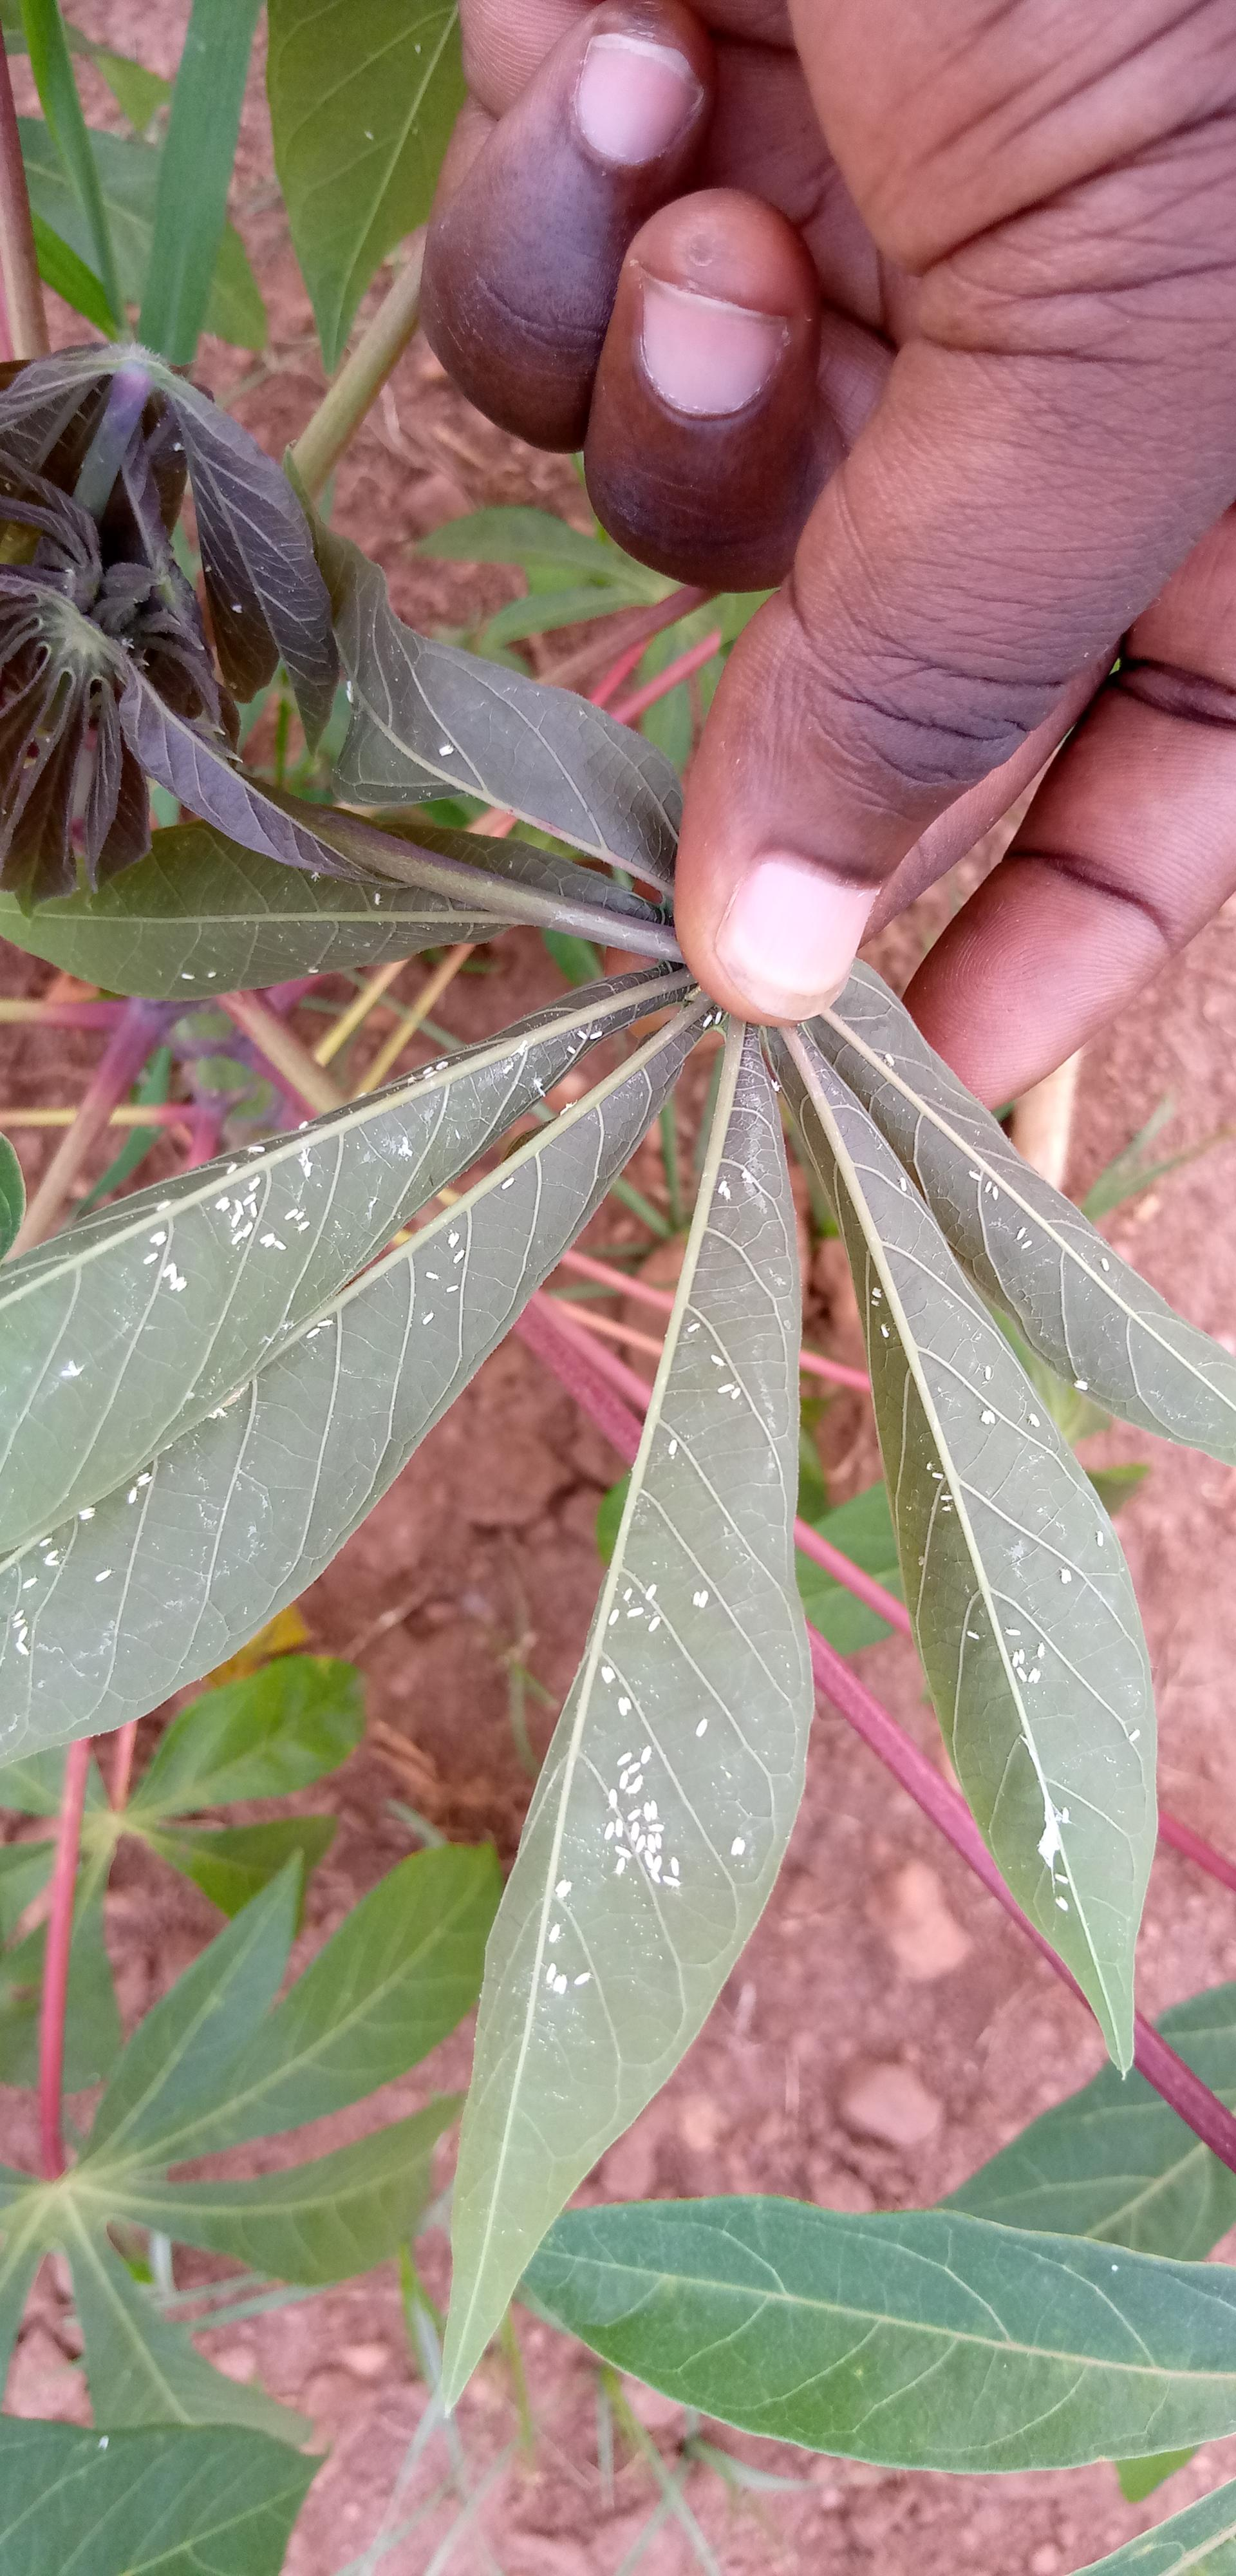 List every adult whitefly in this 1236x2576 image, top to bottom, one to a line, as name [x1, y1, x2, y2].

whitefly [169, 440, 185, 457]
whitefly [224, 600, 248, 620]
whitefly [343, 677, 354, 691]
whitefly [346, 688, 354, 706]
whitefly [435, 740, 460, 759]
whitefly [305, 868, 323, 887]
whitefly [371, 889, 382, 908]
whitefly [304, 964, 323, 979]
whitefly [205, 967, 220, 986]
whitefly [175, 969, 197, 983]
whitefly [714, 1005, 727, 1027]
whitefly [701, 1013, 714, 1029]
whitefly [576, 1028, 587, 1043]
whitefly [587, 1029, 606, 1041]
whitefly [507, 1038, 527, 1060]
whitefly [563, 1043, 578, 1060]
whitefly [882, 1050, 898, 1068]
whitefly [434, 1057, 453, 1072]
whitefly [422, 1063, 436, 1075]
whitefly [404, 1072, 417, 1089]
whitefly [767, 1075, 785, 1094]
whitefly [530, 1075, 548, 1100]
whitefly [295, 1119, 314, 1134]
whitefly [398, 1132, 416, 1161]
whitefly [244, 1144, 265, 1155]
whitefly [296, 1147, 311, 1163]
whitefly [223, 1159, 238, 1174]
whitefly [300, 1159, 317, 1180]
whitefly [739, 1166, 755, 1186]
whitefly [967, 1168, 982, 1183]
whitefly [895, 1172, 910, 1192]
whitefly [247, 1173, 261, 1192]
whitefly [500, 1173, 516, 1192]
whitefly [716, 1178, 727, 1194]
whitefly [982, 1178, 993, 1193]
whitefly [991, 1183, 1002, 1204]
whitefly [724, 1186, 732, 1204]
whitefly [243, 1189, 258, 1206]
whitefly [234, 1197, 246, 1215]
whitefly [156, 1199, 173, 1215]
whitefly [248, 1200, 261, 1218]
whitefly [284, 1207, 299, 1222]
whitefly [229, 1211, 245, 1227]
whitefly [295, 1211, 303, 1221]
whitefly [243, 1218, 256, 1240]
whitefly [296, 1220, 312, 1231]
whitefly [1015, 1225, 1026, 1240]
whitefly [230, 1228, 243, 1247]
whitefly [447, 1230, 461, 1247]
whitefly [259, 1231, 276, 1243]
whitefly [1020, 1238, 1033, 1251]
whitefly [274, 1239, 289, 1252]
whitefly [449, 1247, 468, 1266]
whitefly [142, 1251, 159, 1267]
whitefly [1098, 1253, 1111, 1276]
whitefly [162, 1263, 176, 1280]
whitefly [424, 1269, 440, 1283]
whitefly [171, 1275, 185, 1292]
whitefly [178, 1280, 188, 1292]
whitefly [443, 1282, 462, 1298]
whitefly [869, 1285, 886, 1298]
whitefly [868, 1299, 885, 1309]
whitefly [418, 1309, 439, 1327]
whitefly [314, 1314, 336, 1329]
whitefly [686, 1321, 702, 1334]
whitefly [876, 1322, 894, 1341]
whitefly [304, 1325, 324, 1340]
whitefly [709, 1351, 729, 1368]
whitefly [59, 1358, 86, 1379]
whitefly [983, 1363, 994, 1383]
whitefly [1071, 1371, 1092, 1393]
whitefly [716, 1382, 735, 1396]
whitefly [729, 1385, 743, 1399]
whitefly [978, 1406, 989, 1426]
whitefly [1026, 1408, 1045, 1431]
whitefly [988, 1410, 998, 1428]
whitefly [664, 1435, 680, 1458]
whitefly [135, 1471, 150, 1483]
whitefly [929, 1471, 944, 1480]
whitefly [138, 1475, 154, 1489]
whitefly [127, 1483, 138, 1506]
whitefly [935, 1491, 957, 1503]
whitefly [935, 1502, 955, 1515]
whitefly [78, 1505, 95, 1512]
whitefly [80, 1512, 96, 1522]
whitefly [1094, 1526, 1107, 1549]
whitefly [37, 1535, 53, 1550]
whitefly [44, 1548, 61, 1561]
whitefly [44, 1559, 62, 1568]
whitefly [1056, 1565, 1067, 1586]
whitefly [93, 1566, 115, 1584]
whitefly [1065, 1568, 1073, 1582]
whitefly [20, 1574, 40, 1591]
whitefly [642, 1580, 663, 1603]
whitefly [621, 1584, 635, 1603]
whitefly [690, 1587, 701, 1608]
whitefly [698, 1587, 710, 1609]
whitefly [624, 1605, 646, 1620]
whitefly [606, 1606, 621, 1628]
whitefly [12, 1607, 26, 1622]
whitefly [647, 1611, 662, 1635]
whitefly [12, 1618, 28, 1630]
whitefly [16, 1625, 31, 1643]
whitefly [961, 1625, 981, 1644]
whitefly [1002, 1626, 1023, 1637]
whitefly [1034, 1640, 1047, 1659]
whitefly [14, 1641, 30, 1656]
whitefly [1017, 1646, 1025, 1667]
whitefly [1009, 1649, 1020, 1669]
whitefly [601, 1662, 612, 1685]
whitefly [605, 1662, 617, 1680]
whitefly [1014, 1666, 1027, 1686]
whitefly [1027, 1667, 1038, 1683]
whitefly [1034, 1669, 1044, 1687]
whitefly [617, 1693, 627, 1717]
whitefly [623, 1696, 633, 1709]
whitefly [693, 1715, 711, 1739]
whitefly [1125, 1723, 1143, 1746]
whitefly [639, 1743, 659, 1765]
whitefly [615, 1752, 635, 1766]
whitefly [628, 1761, 642, 1776]
whitefly [617, 1766, 630, 1790]
whitefly [632, 1774, 645, 1784]
whitefly [626, 1785, 641, 1794]
whitefly [604, 1785, 623, 1810]
whitefly [650, 1797, 660, 1820]
whitefly [641, 1799, 653, 1823]
whitefly [1057, 1804, 1071, 1825]
whitefly [625, 1806, 642, 1821]
whitefly [615, 1812, 627, 1838]
whitefly [603, 1818, 614, 1842]
whitefly [630, 1820, 641, 1843]
whitefly [655, 1832, 663, 1851]
whitefly [647, 1832, 657, 1853]
whitefly [635, 1833, 647, 1852]
whitefly [729, 1834, 740, 1857]
whitefly [738, 1838, 746, 1857]
whitefly [613, 1843, 633, 1860]
whitefly [644, 1849, 655, 1869]
whitefly [653, 1853, 662, 1874]
whitefly [667, 1854, 682, 1875]
whitefly [612, 1856, 630, 1876]
whitefly [1051, 1870, 1071, 1885]
whitefly [651, 1872, 662, 1886]
whitefly [662, 1873, 683, 1889]
whitefly [555, 1878, 566, 1893]
whitefly [558, 1880, 570, 1899]
whitefly [1051, 1893, 1071, 1914]
whitefly [546, 1922, 565, 1947]
whitefly [545, 1959, 558, 1983]
whitefly [571, 1969, 595, 1992]
whitefly [552, 1971, 561, 1991]
whitefly [559, 1972, 569, 1996]